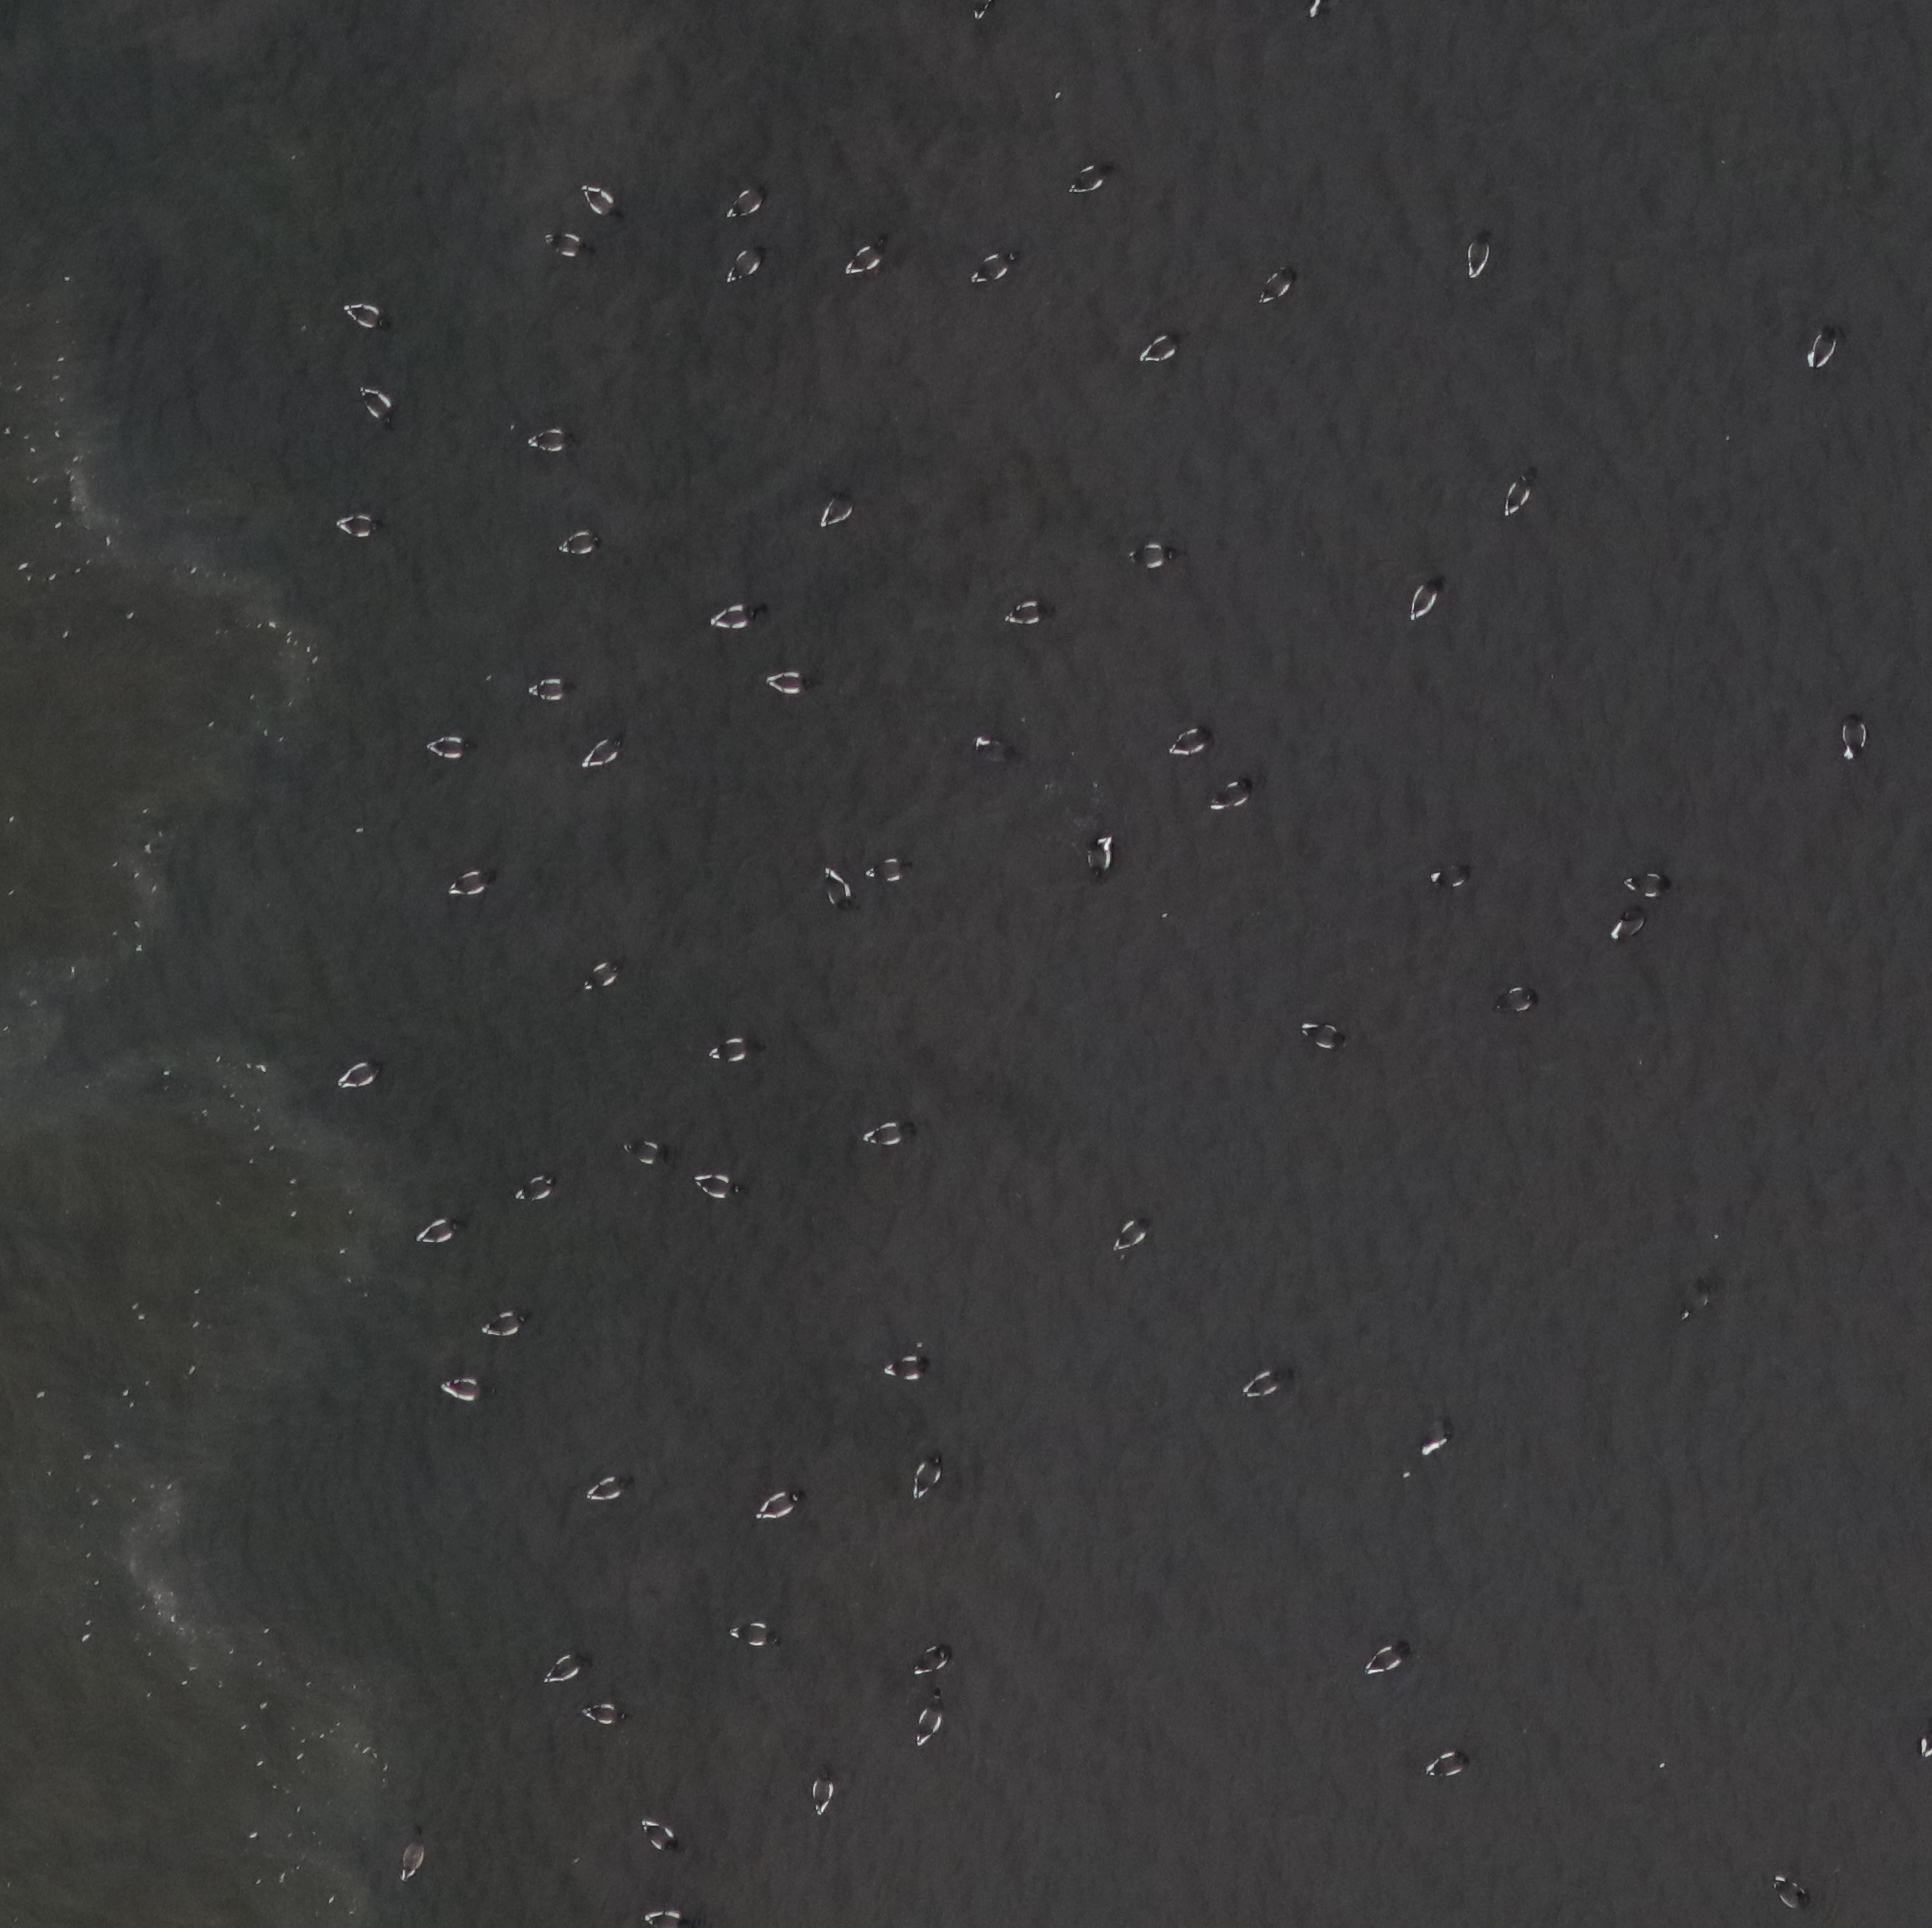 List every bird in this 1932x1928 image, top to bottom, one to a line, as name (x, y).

brant (1091, 177)
brant (602, 202)
brant (748, 203)
brant (568, 242)
brant (1476, 255)
brant (866, 259)
brant (746, 261)
brant (997, 266)
brant (1277, 286)
brant (367, 316)
brant (1824, 347)
brant (1160, 348)
brant (378, 404)
brant (553, 440)
brant (1516, 494)
brant (838, 508)
brant (361, 525)
brant (583, 542)
brant (1154, 554)
brant (1424, 596)
brant (1029, 612)
brant (736, 618)
brant (788, 682)
brant (553, 690)
brant (1854, 736)
brant (1190, 741)
brant (451, 748)
brant (997, 750)
brant (605, 752)
brant (1234, 794)
brant (1099, 856)
brant (891, 870)
brant (1451, 877)
brant (472, 884)
brant (1650, 885)
brant (839, 888)
brant (1622, 919)
brant (603, 975)
brant (1517, 999)
brant (1324, 1036)
brant (733, 1050)
brant (361, 1075)
brant (890, 1134)
brant (649, 1152)
brant (716, 1186)
brant (538, 1187)
brant (440, 1231)
brant (1131, 1235)
brant (1694, 1305)
brant (506, 1324)
brant (911, 1368)
brant (1265, 1384)
brant (466, 1389)
brant (1437, 1435)
brant (928, 1475)
brant (608, 1489)
brant (781, 1505)
brant (755, 1634)
brant (1386, 1659)
brant (930, 1665)
brant (567, 1667)
brant (606, 1715)
brant (929, 1724)
brant (1449, 1765)
brant (824, 1793)
brant (660, 1836)
brant (413, 1858)
brant (1788, 1894)
brant (667, 1923)